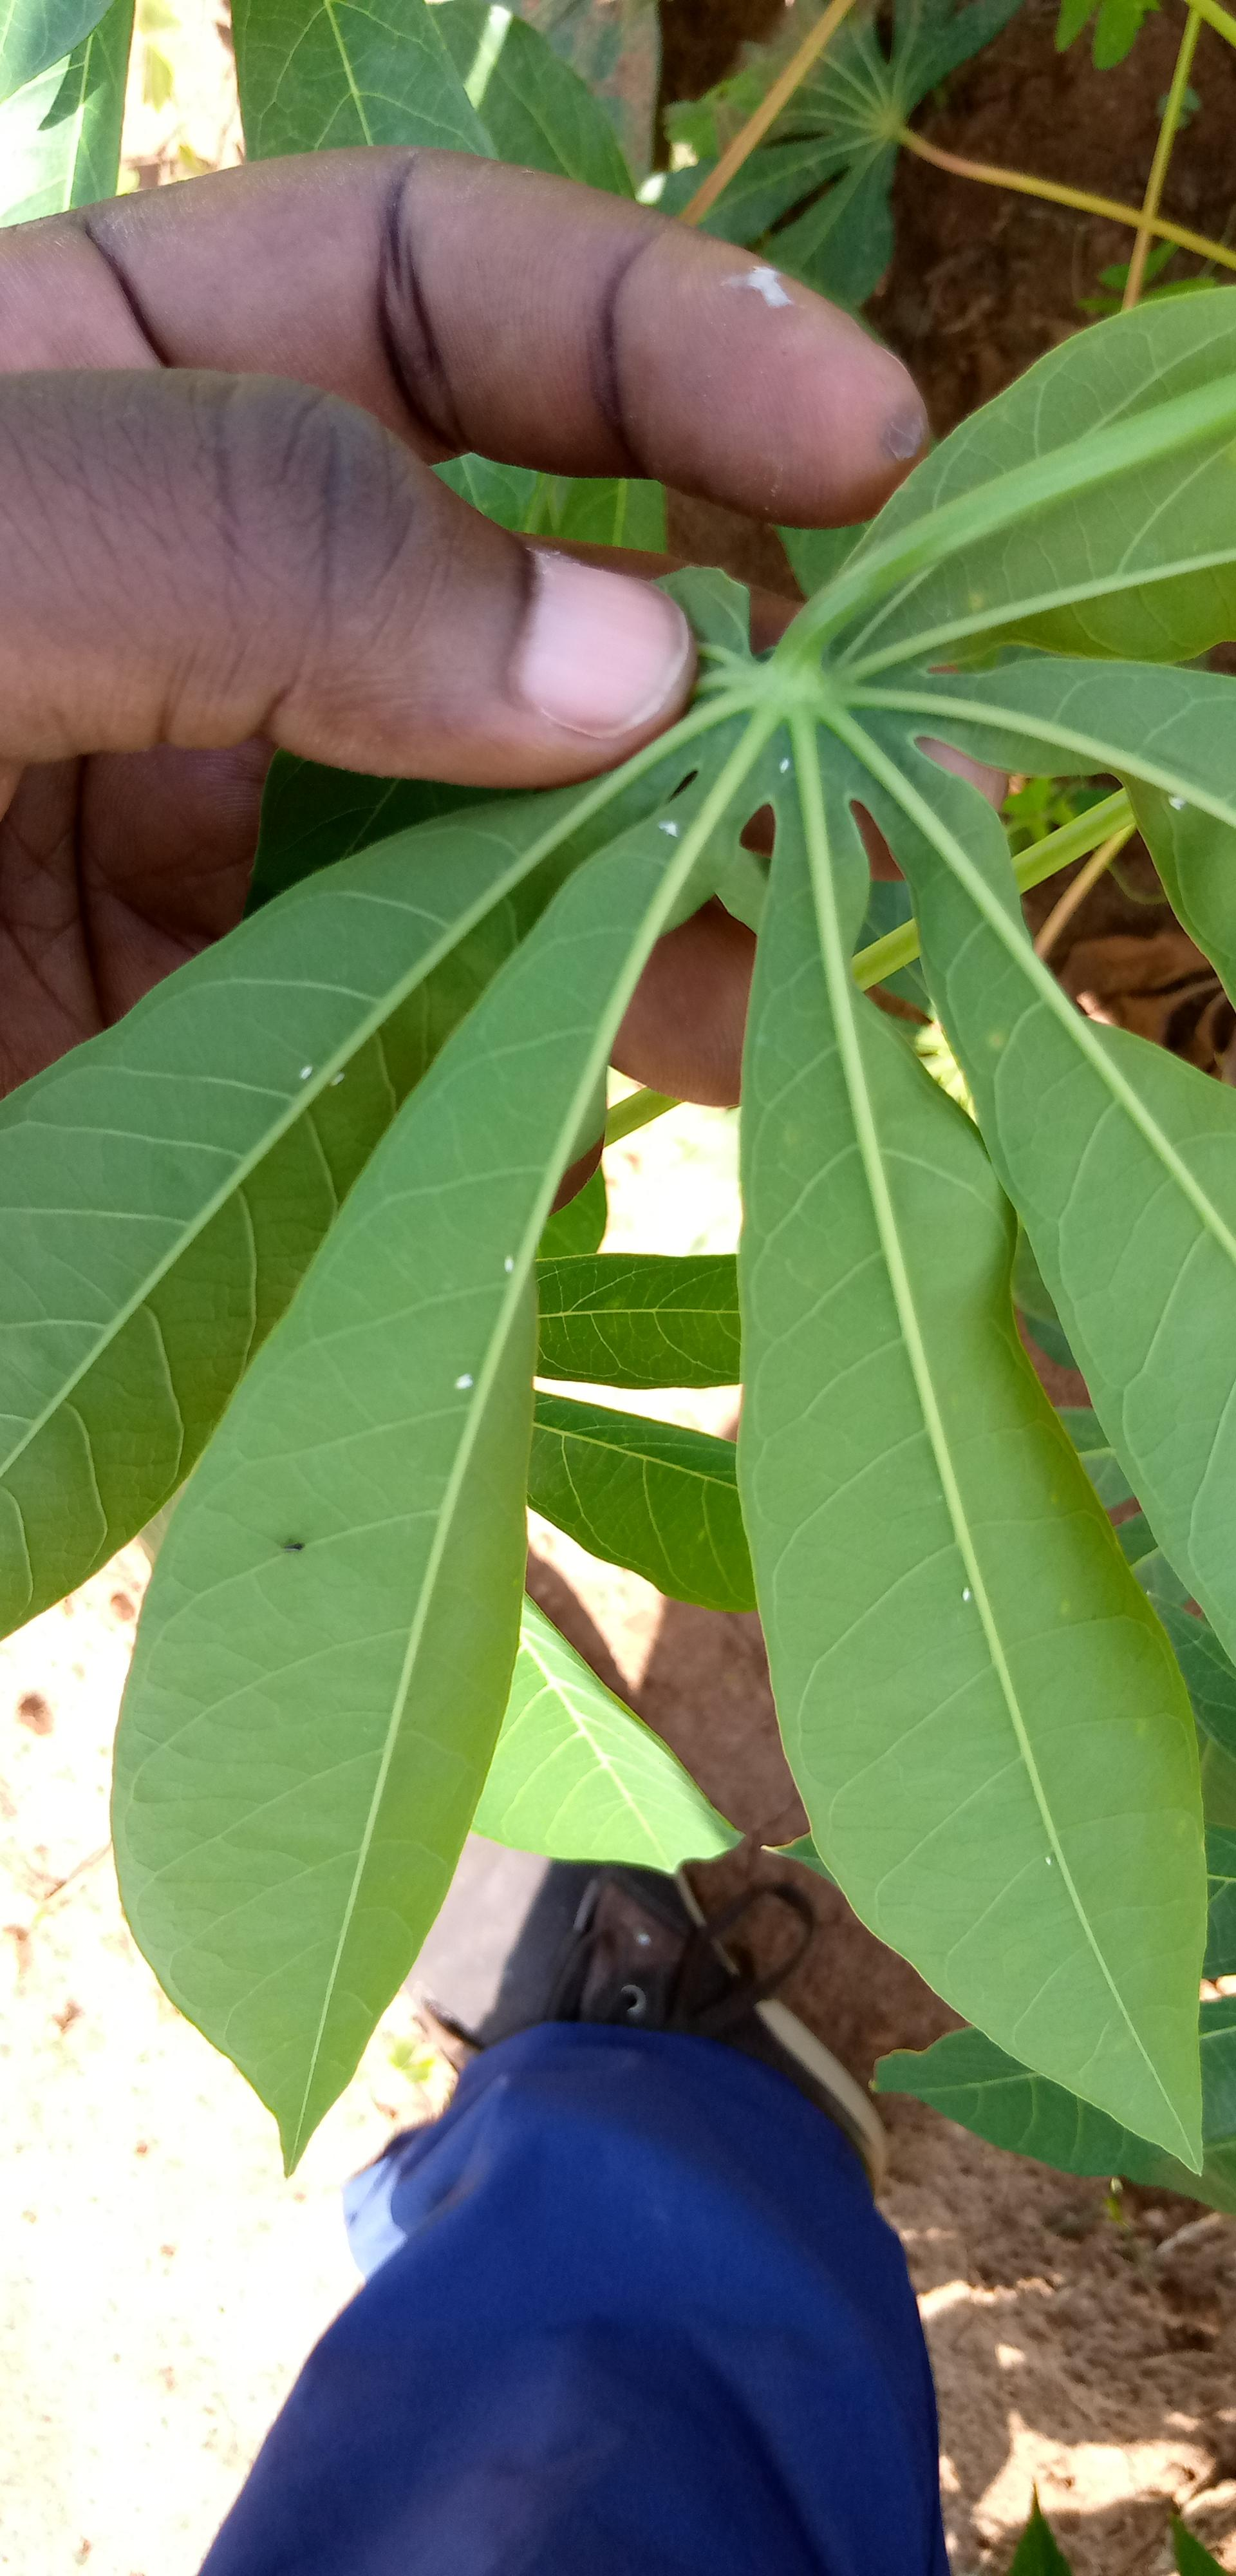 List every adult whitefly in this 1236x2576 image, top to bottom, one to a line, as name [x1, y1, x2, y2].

whitefly [769, 744, 800, 785]
whitefly [1153, 777, 1186, 823]
whitefly [642, 809, 688, 849]
whitefly [297, 1054, 321, 1090]
whitefly [328, 1068, 359, 1102]
whitefly [492, 1240, 523, 1295]
whitefly [440, 1357, 480, 1414]
whitefly [950, 1560, 977, 1617]
whitefly [1031, 1844, 1062, 1875]